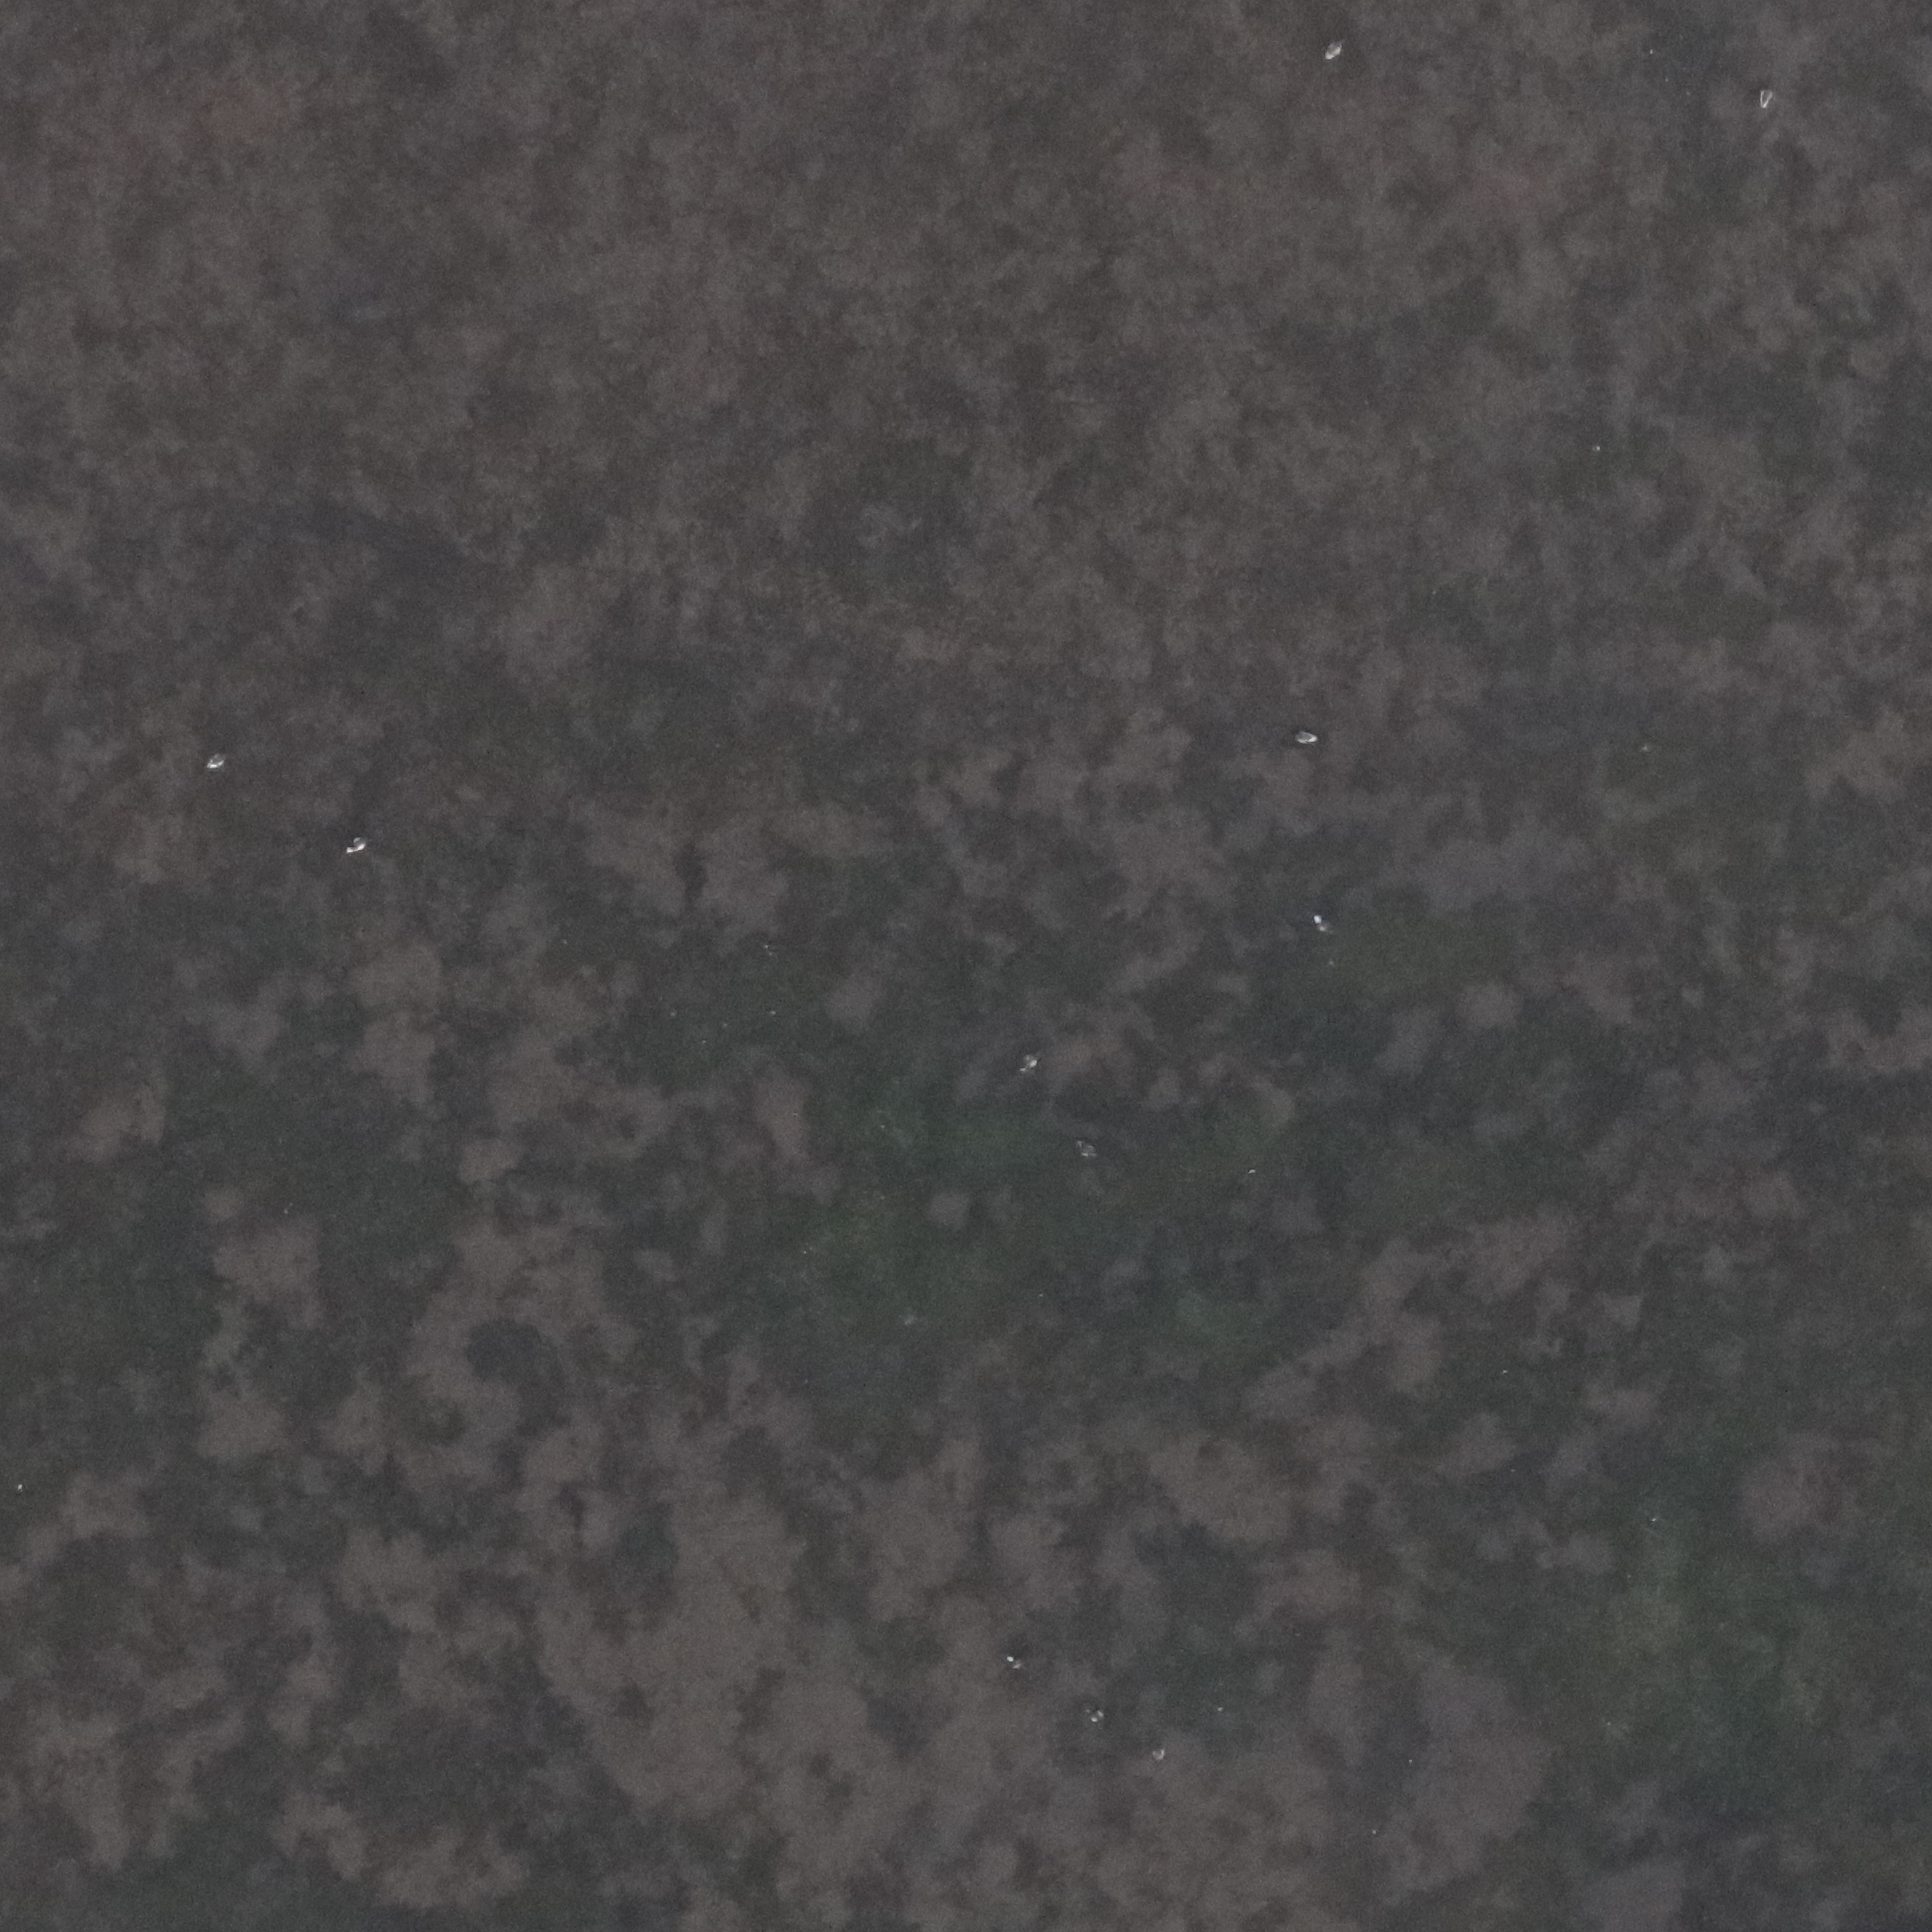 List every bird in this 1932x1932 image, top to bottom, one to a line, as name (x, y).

brant (1331, 49)
brant (1766, 97)
brant (1304, 736)
brant (215, 757)
brant (358, 844)
brant (1318, 921)
brant (1029, 1055)
brant (1086, 1147)
brant (1015, 1662)
brant (1094, 1709)
brant (1158, 1755)